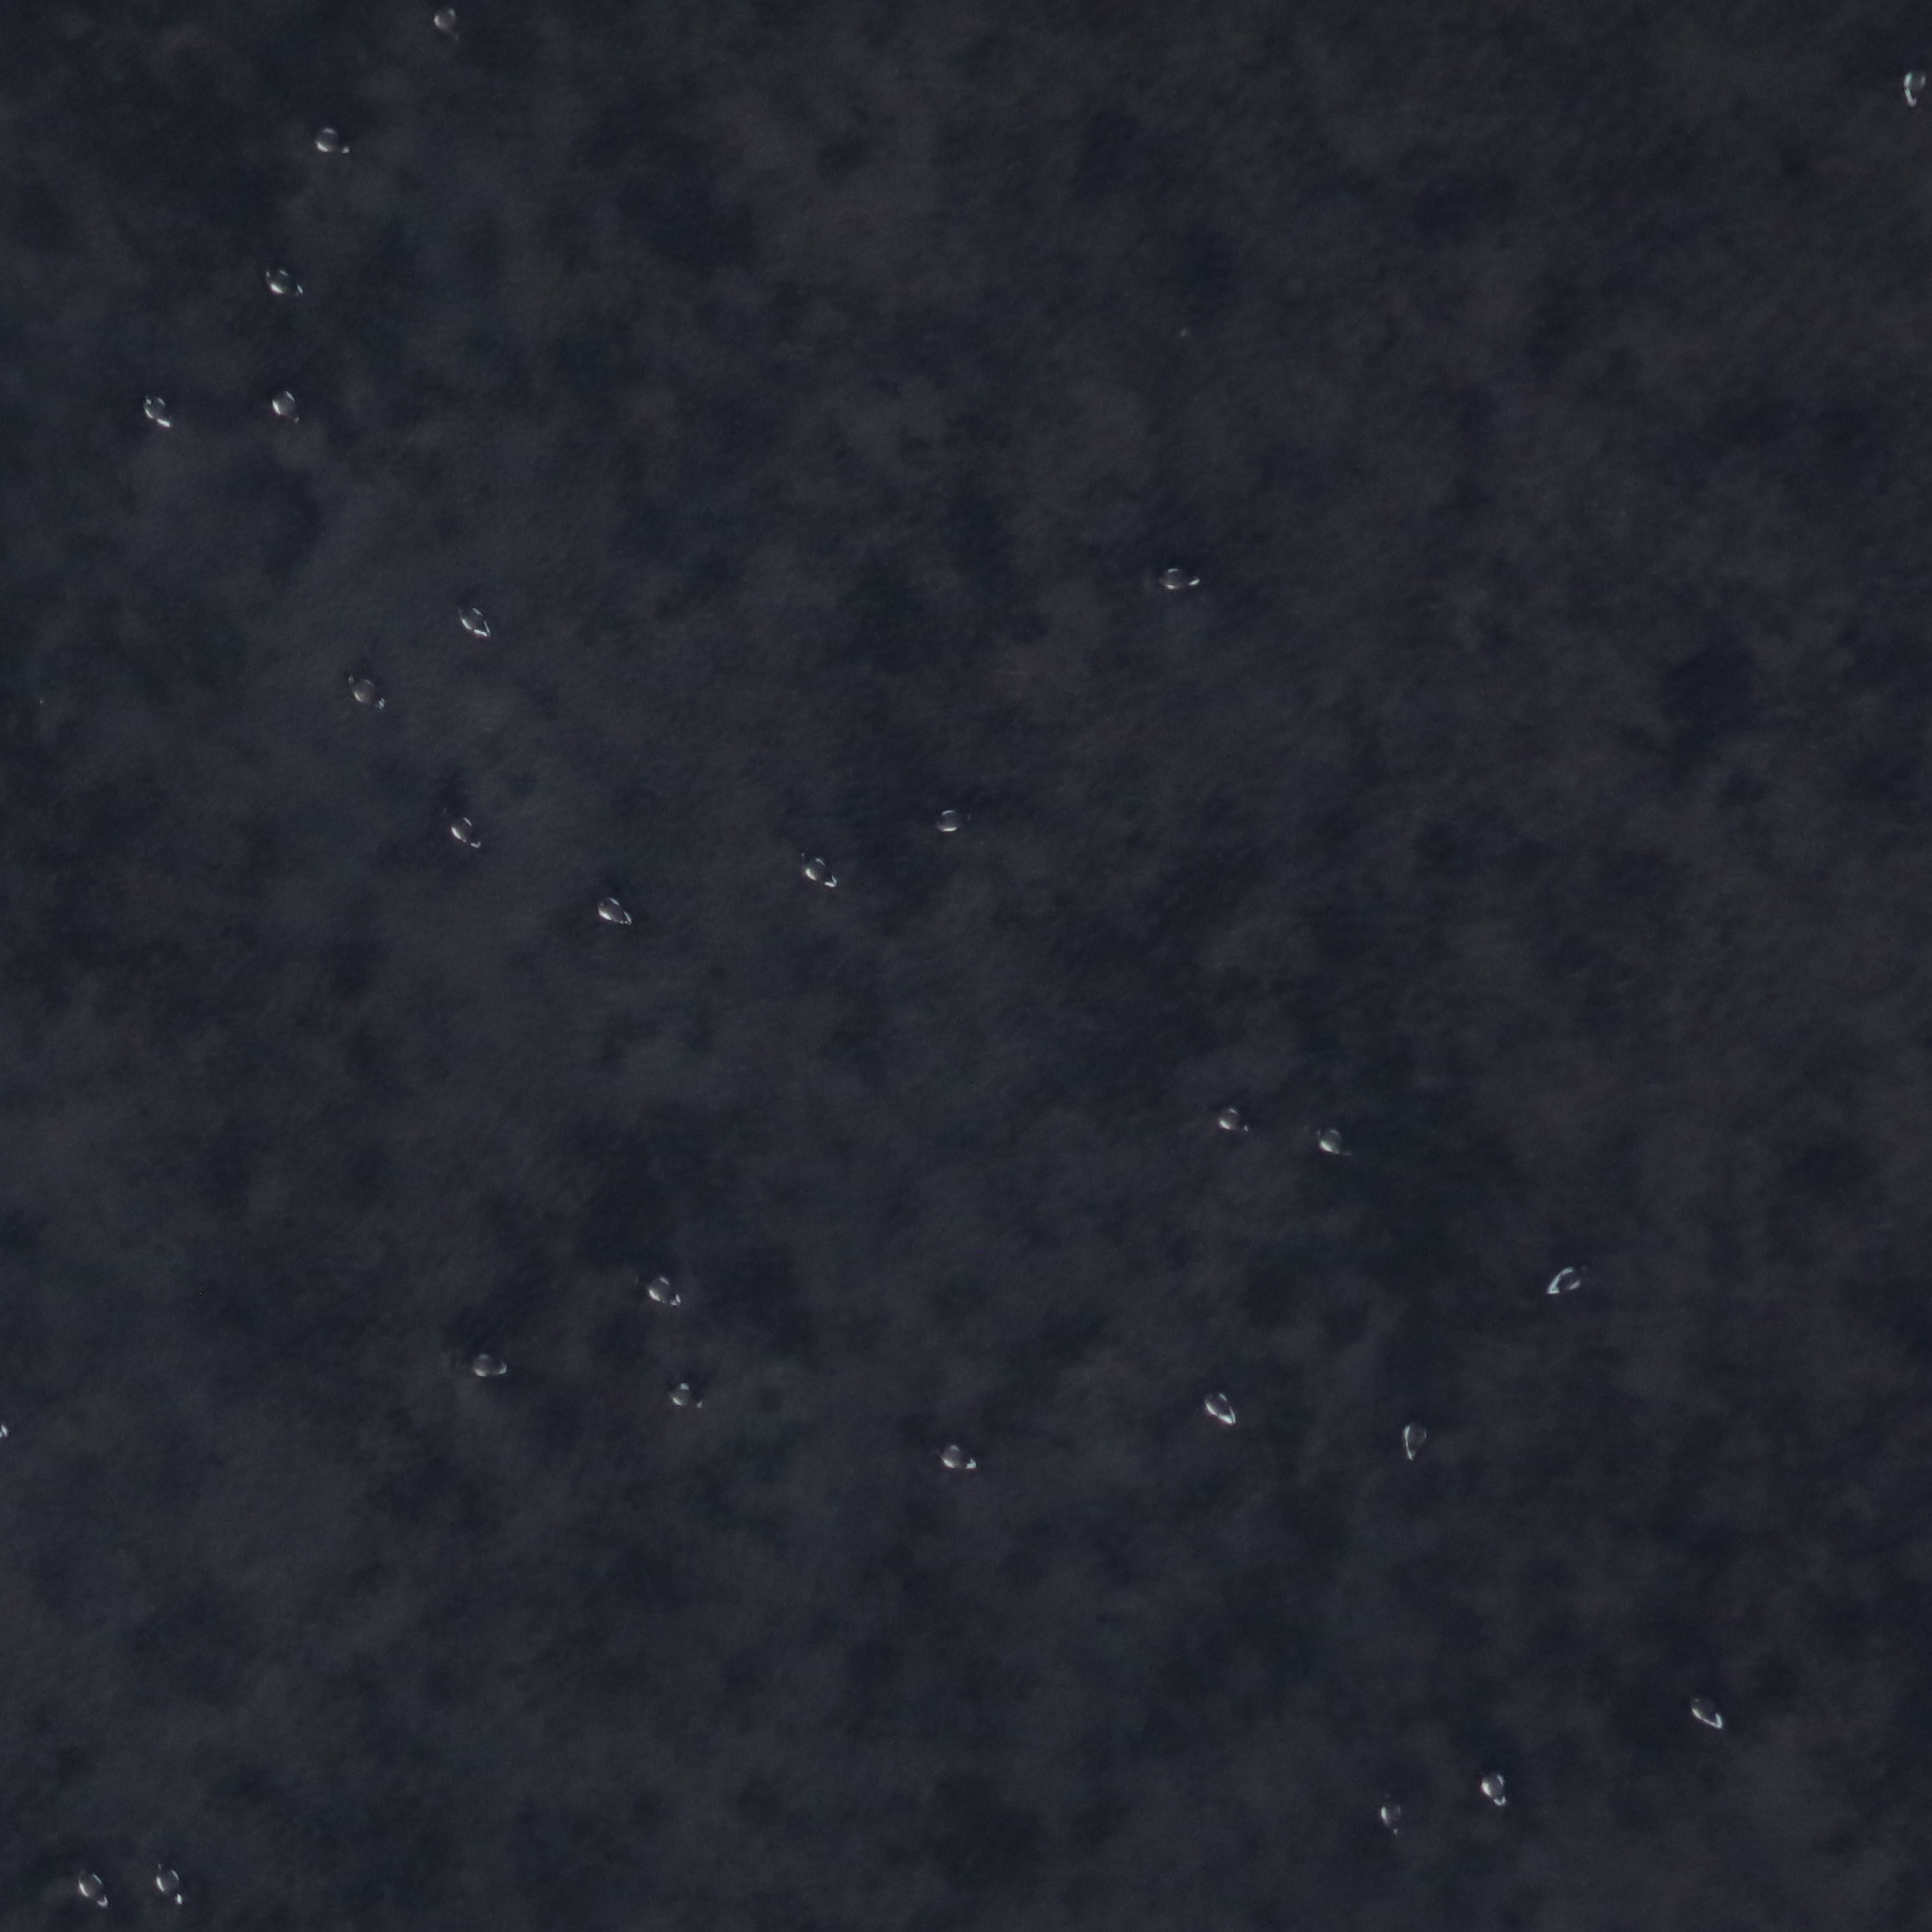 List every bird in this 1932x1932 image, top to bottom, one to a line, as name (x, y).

brant (442, 18)
brant (1914, 86)
brant (330, 140)
brant (281, 282)
brant (284, 406)
brant (157, 409)
brant (1176, 580)
brant (475, 620)
brant (366, 691)
brant (949, 820)
brant (462, 827)
brant (821, 871)
brant (611, 912)
brant (1233, 1121)
brant (1333, 1140)
brant (1568, 1281)
brant (660, 1292)
brant (485, 1364)
brant (681, 1391)
brant (1221, 1408)
brant (1418, 1440)
brant (953, 1457)
brant (1701, 1705)
brant (1495, 1789)
brant (1391, 1808)
brant (169, 1883)
brant (90, 1886)